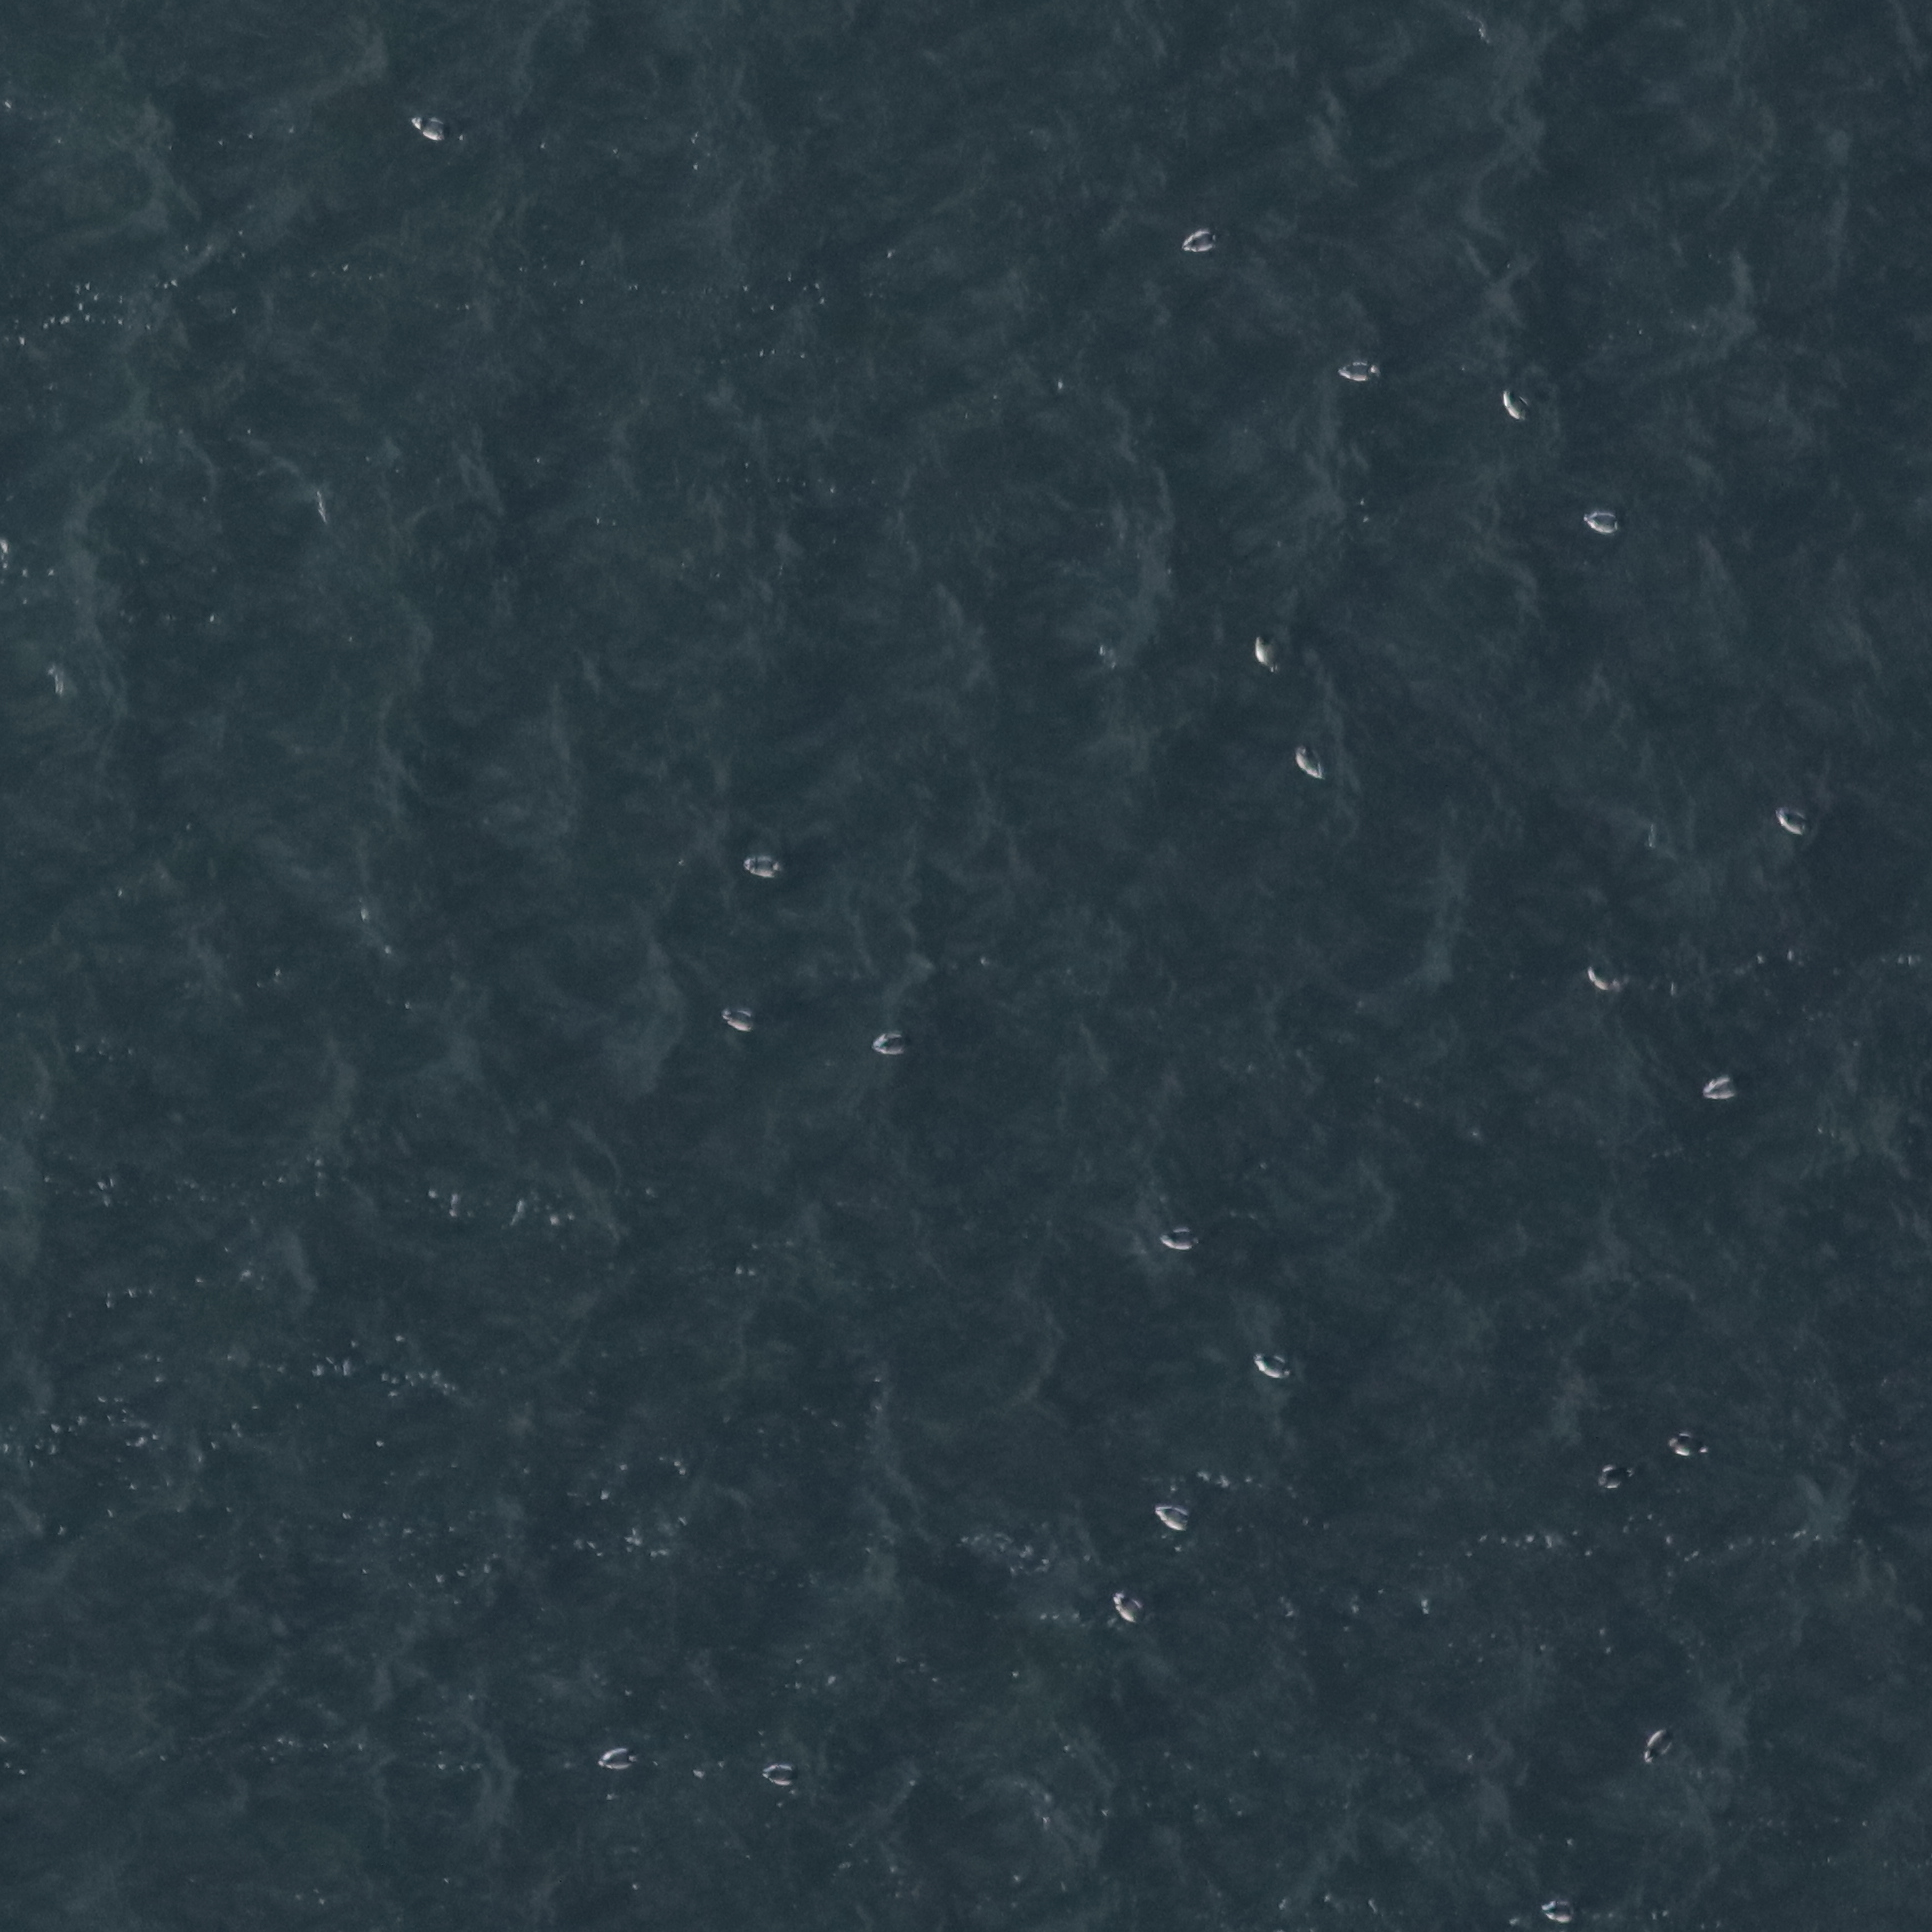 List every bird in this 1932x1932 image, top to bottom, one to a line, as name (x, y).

brant (433, 128)
brant (1201, 240)
brant (1358, 371)
brant (1515, 404)
brant (1604, 522)
brant (1270, 654)
brant (1310, 759)
brant (1795, 823)
brant (763, 866)
brant (1603, 978)
brant (740, 1019)
brant (892, 1046)
brant (1724, 1087)
brant (1182, 1238)
brant (1275, 1364)
brant (1687, 1444)
brant (1612, 1476)
brant (1174, 1517)
brant (1131, 1608)
brant (1659, 1745)
brant (617, 1756)
brant (781, 1775)
brant (1560, 1912)